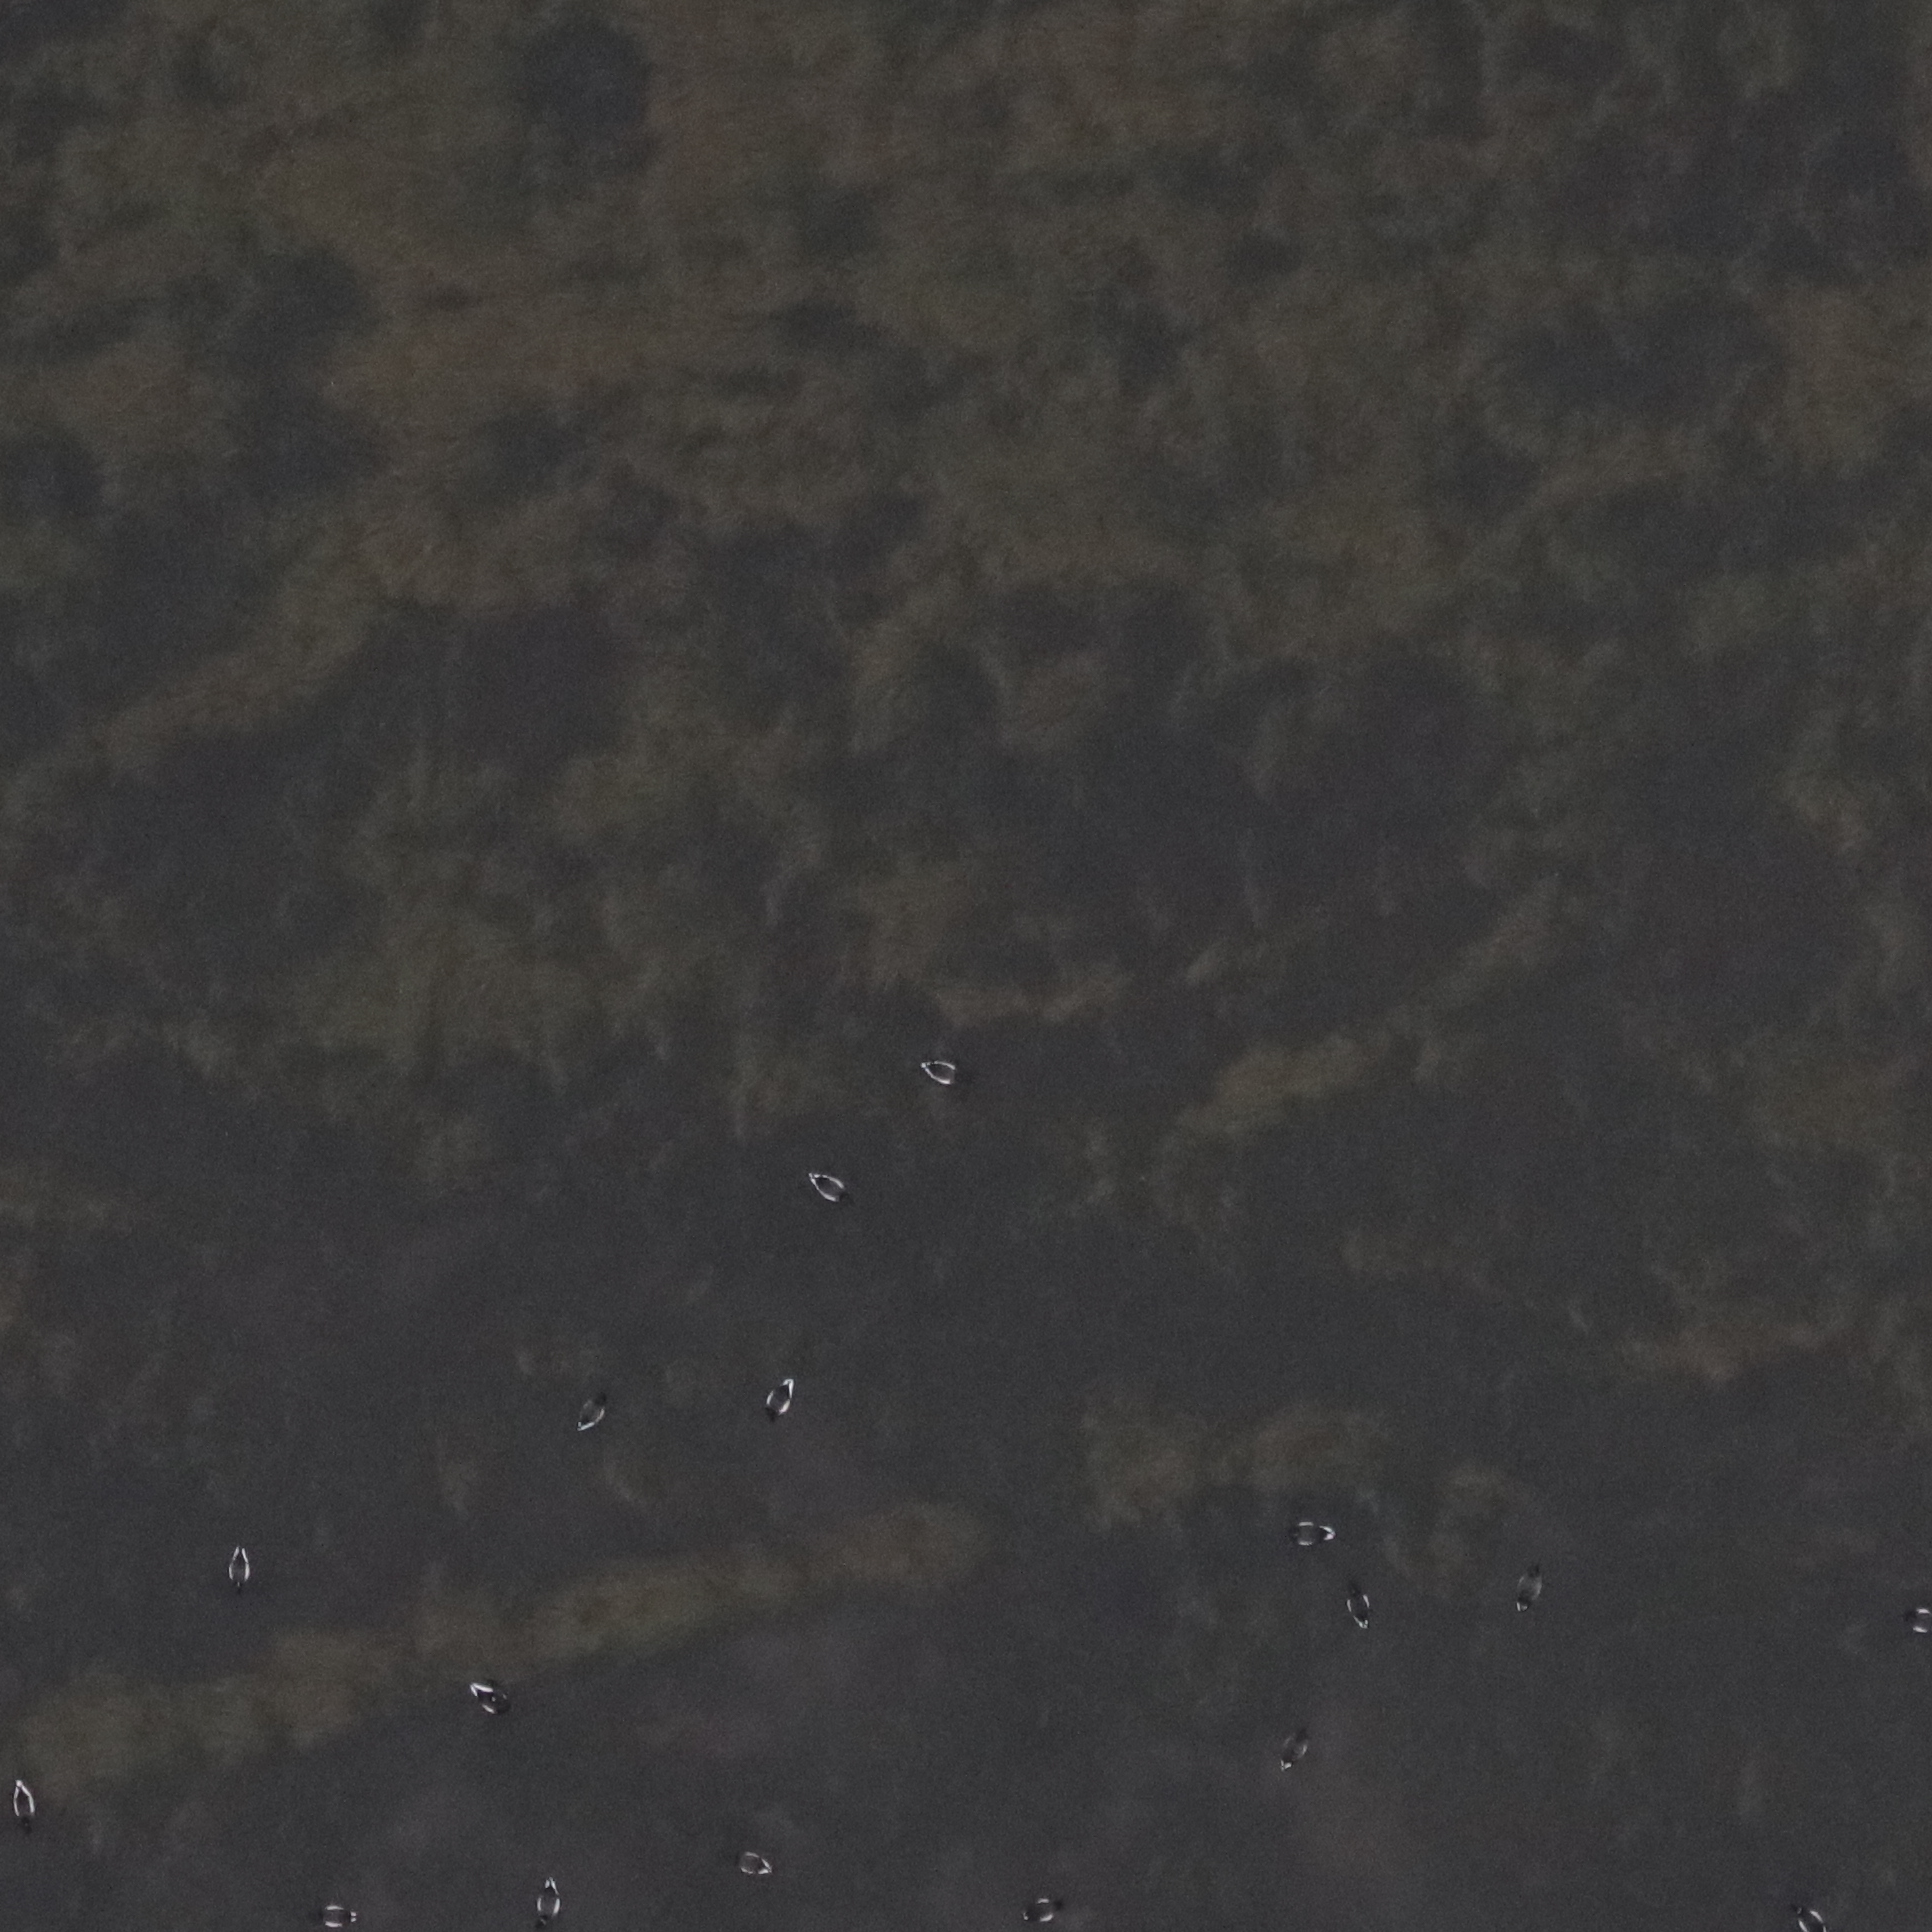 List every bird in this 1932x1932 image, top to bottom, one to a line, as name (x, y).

brant (940, 1071)
brant (829, 1187)
brant (782, 1400)
brant (591, 1413)
brant (1310, 1533)
brant (239, 1571)
brant (1530, 1589)
brant (1360, 1608)
brant (1926, 1621)
brant (491, 1698)
brant (1295, 1749)
brant (23, 1804)
brant (753, 1862)
brant (549, 1903)
brant (1044, 1911)
brant (336, 1914)
brant (1814, 1924)